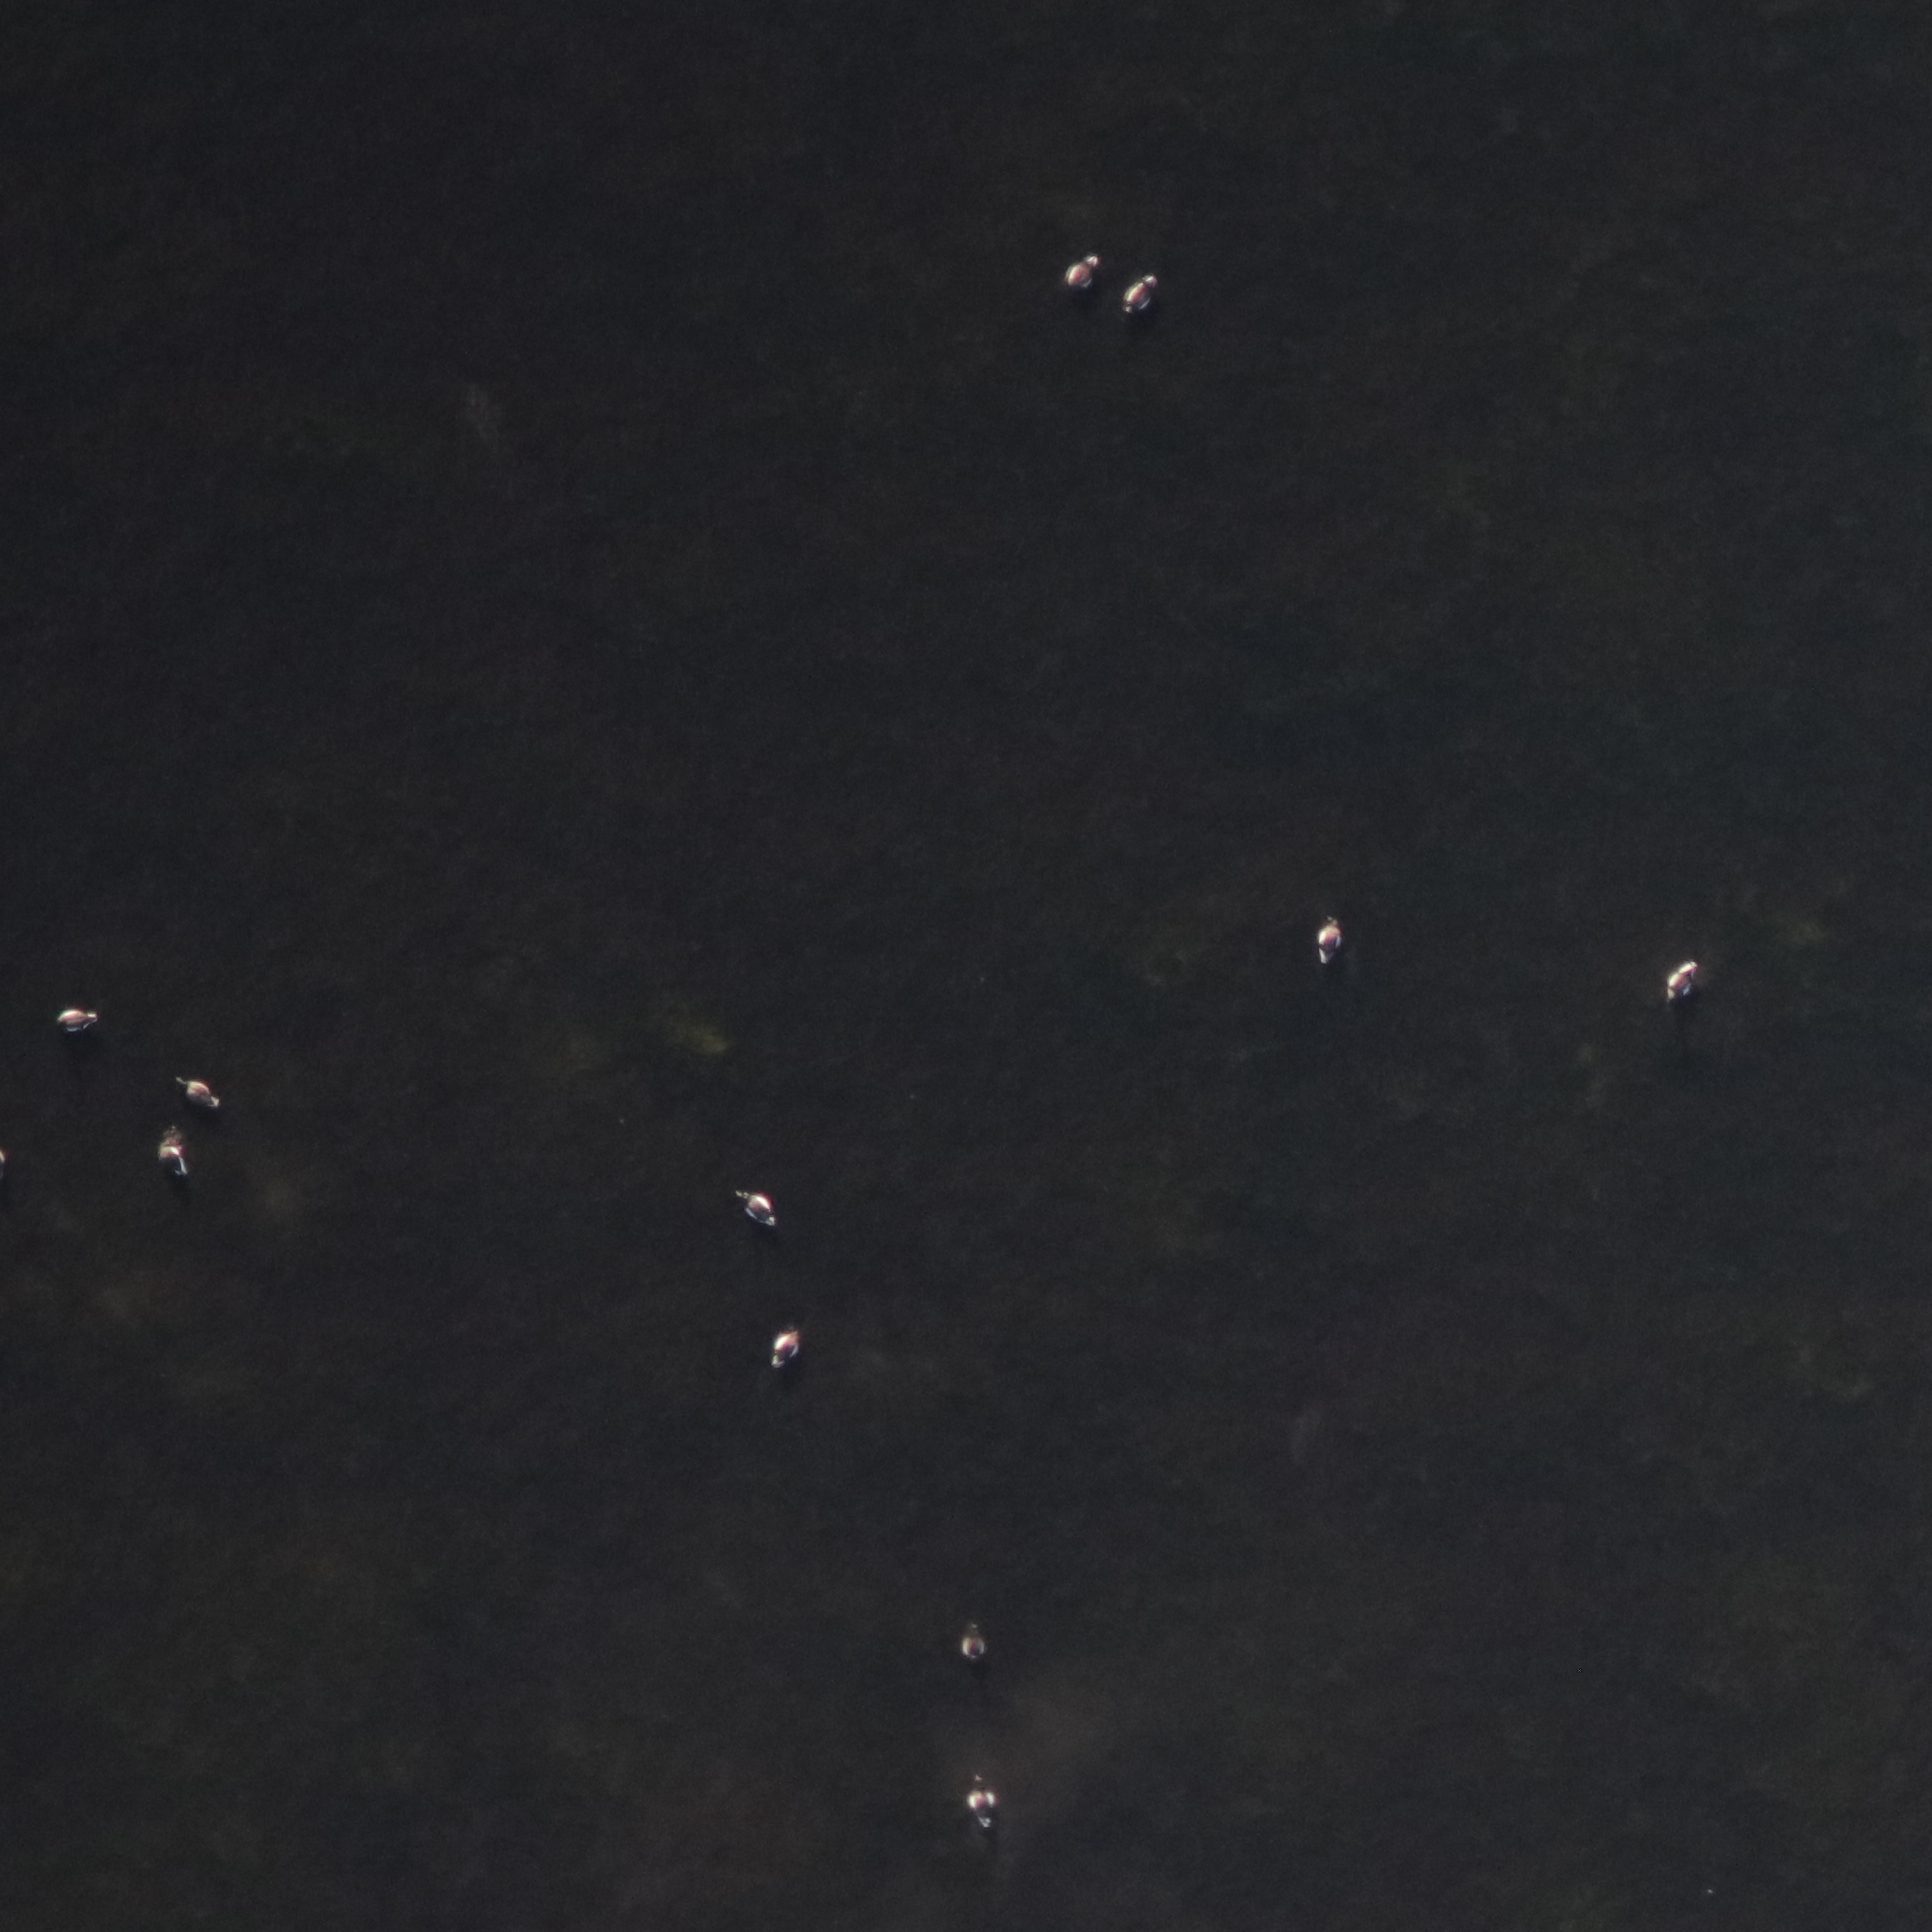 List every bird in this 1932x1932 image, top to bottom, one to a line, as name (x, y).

brant (1082, 275)
brant (1141, 294)
brant (1329, 941)
brant (1681, 982)
brant (74, 1020)
brant (199, 1093)
brant (172, 1152)
brant (756, 1208)
brant (785, 1348)
brant (973, 1643)
brant (982, 1803)